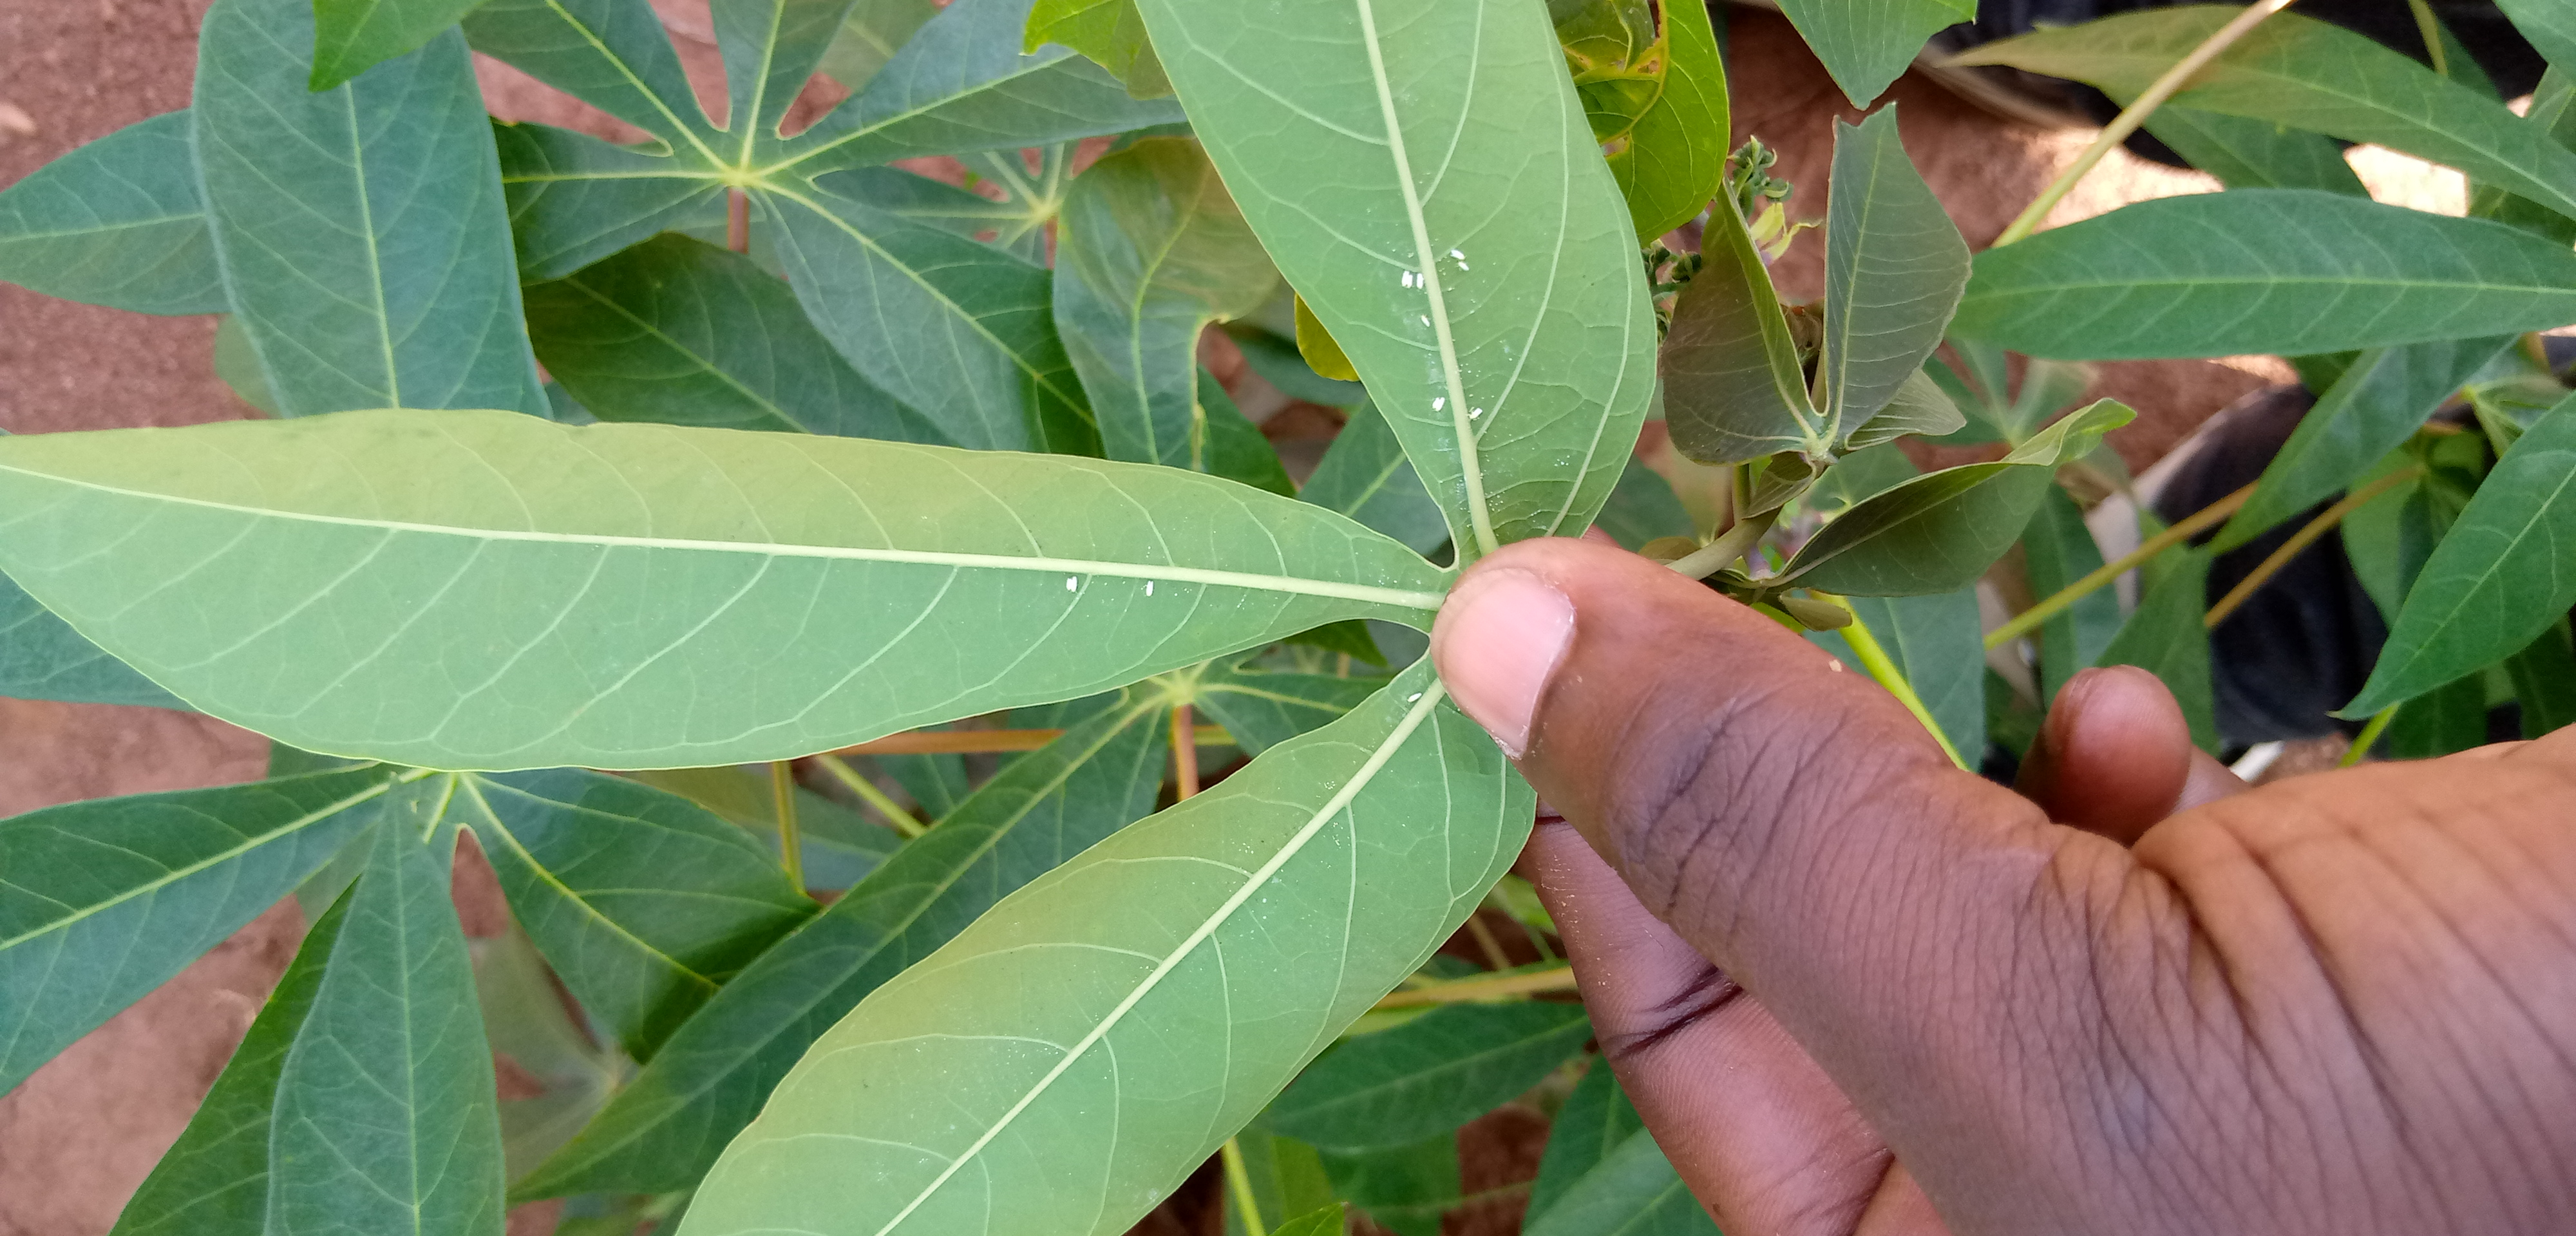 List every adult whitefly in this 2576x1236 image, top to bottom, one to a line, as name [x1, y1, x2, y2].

whitefly [1447, 247, 1468, 262]
whitefly [1457, 261, 1470, 274]
whitefly [1401, 267, 1415, 290]
whitefly [1414, 271, 1427, 291]
whitefly [1419, 312, 1431, 330]
whitefly [1432, 392, 1448, 415]
whitefly [1467, 404, 1483, 424]
whitefly [1071, 574, 1078, 595]
whitefly [1066, 576, 1071, 591]
whitefly [1144, 577, 1158, 600]
whitefly [1405, 689, 1423, 706]